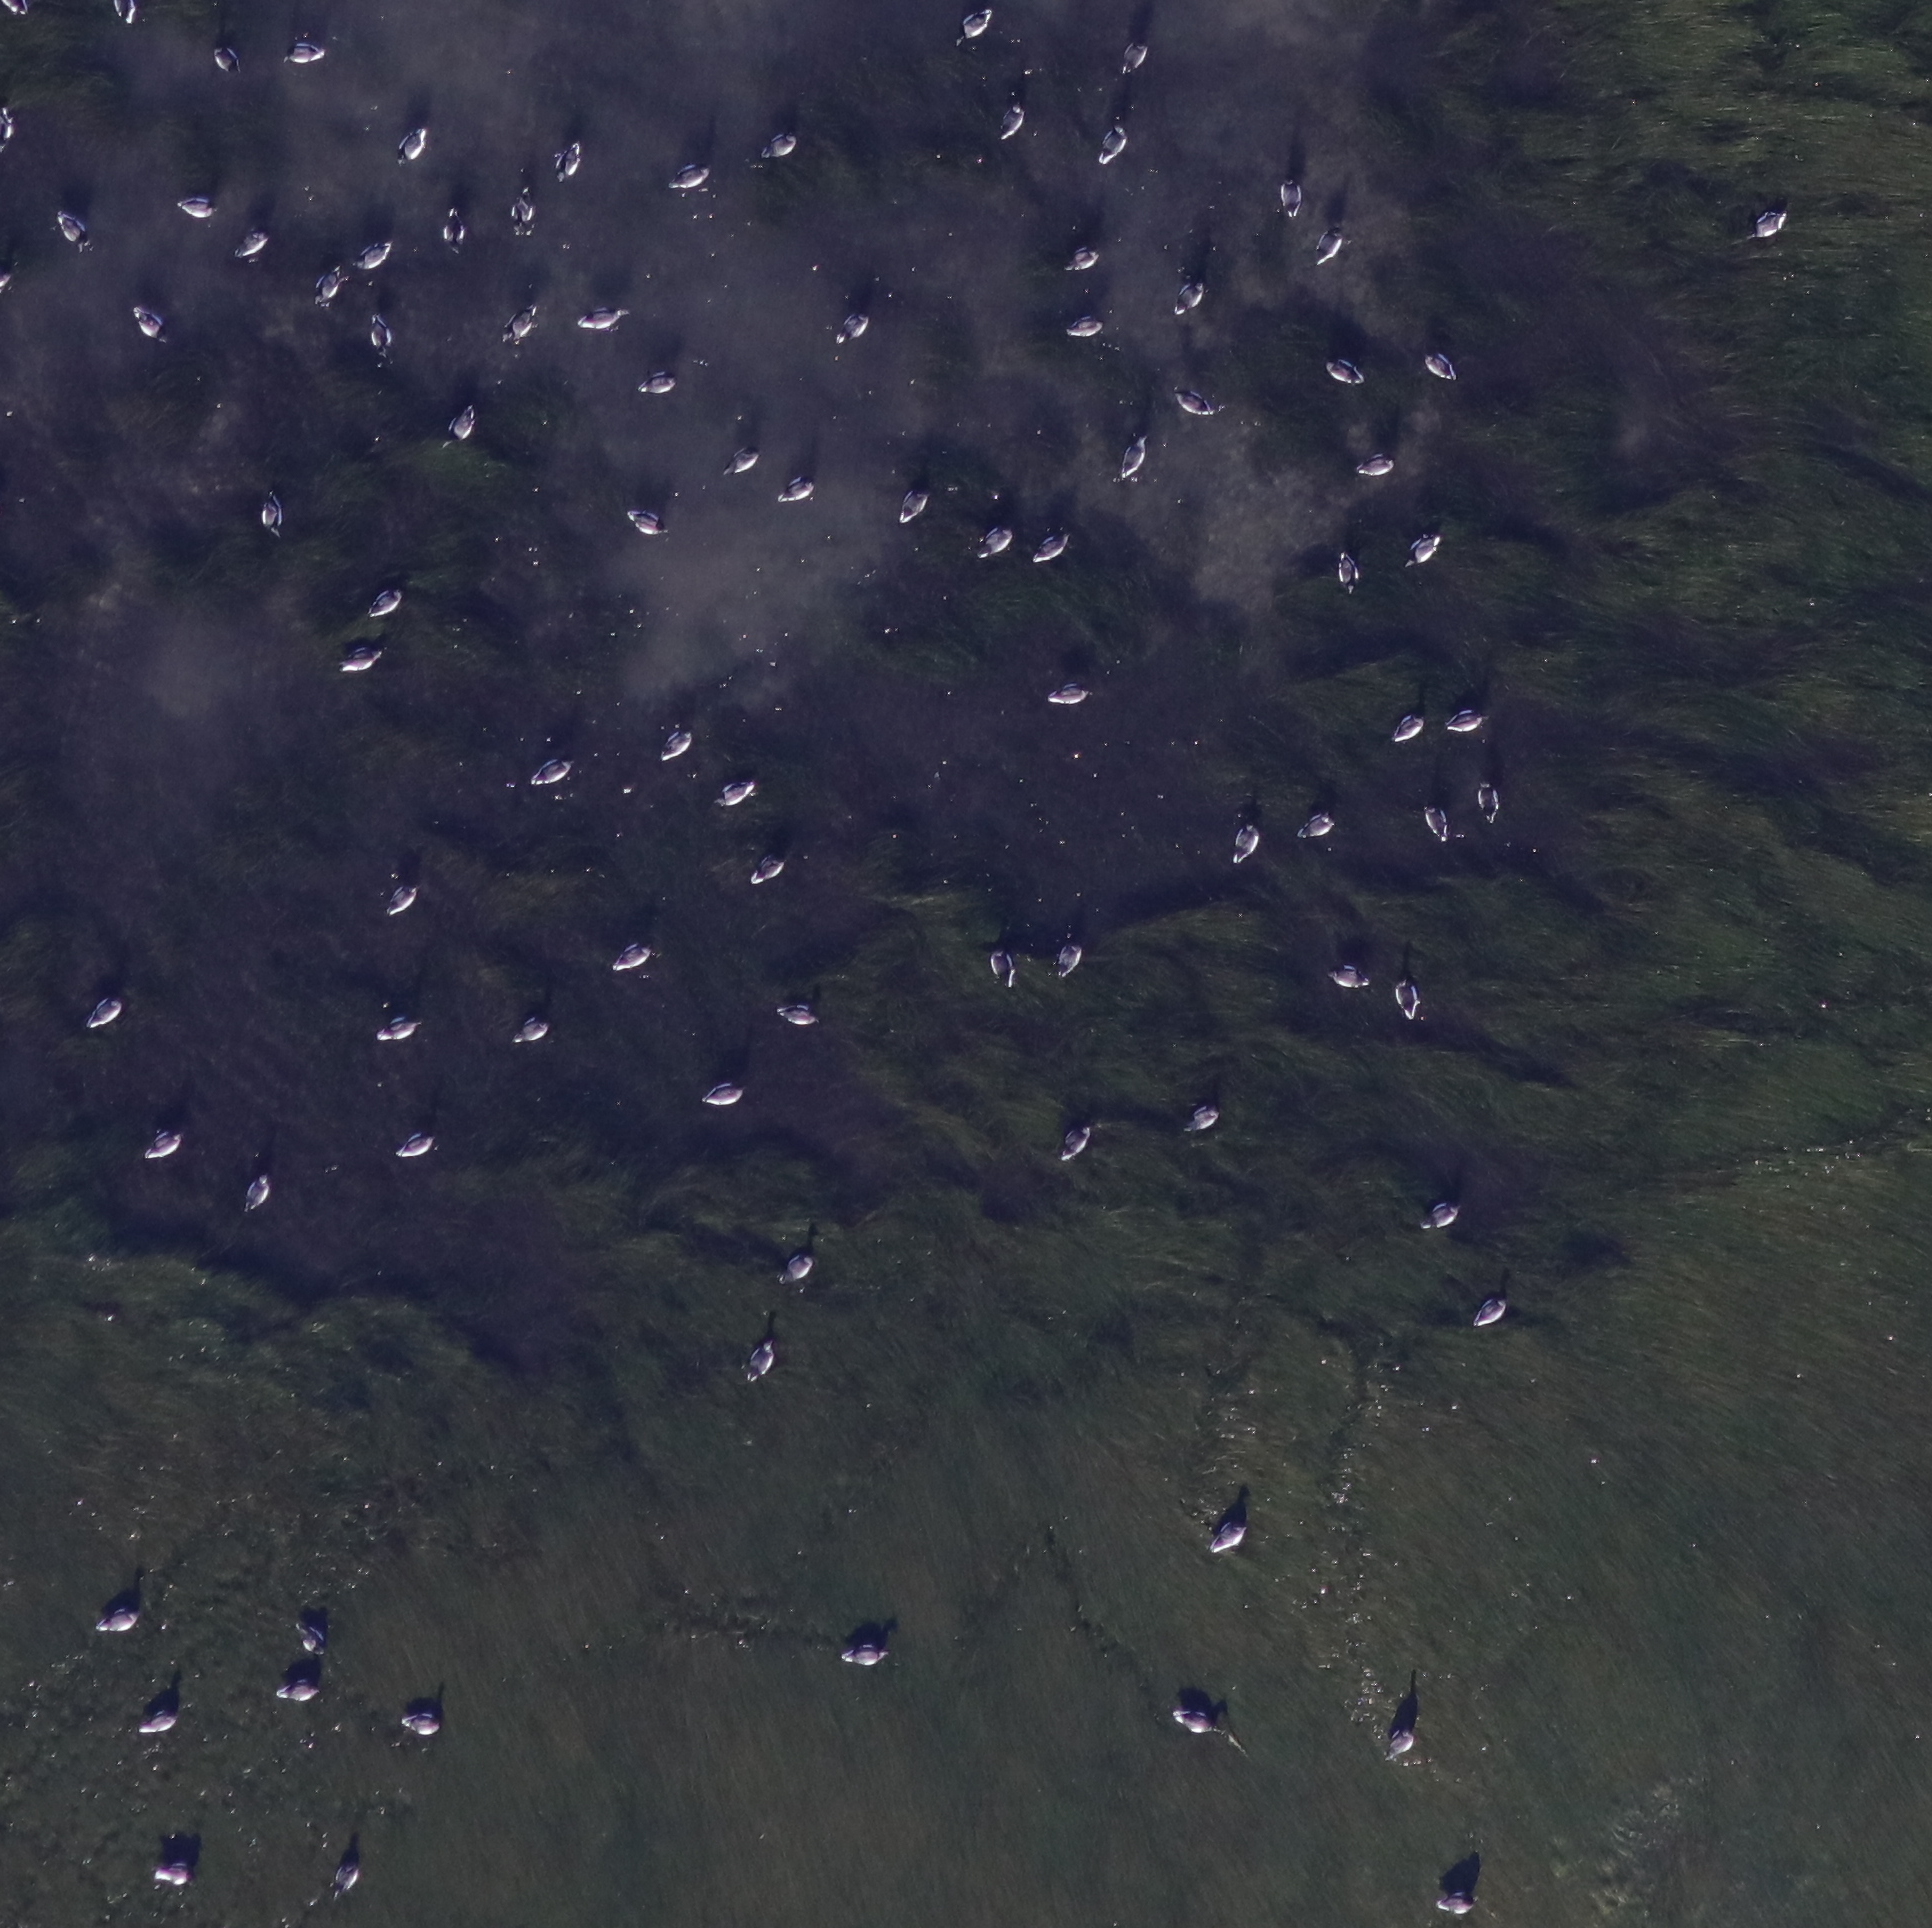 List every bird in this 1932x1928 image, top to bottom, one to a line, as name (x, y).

brant (123, 5)
brant (975, 25)
brant (304, 51)
brant (1133, 53)
brant (223, 64)
brant (1006, 121)
brant (2, 127)
brant (1113, 142)
brant (780, 143)
brant (411, 147)
brant (572, 165)
brant (689, 179)
brant (1291, 196)
brant (195, 205)
brant (524, 209)
brant (1769, 223)
brant (69, 229)
brant (454, 229)
brant (252, 239)
brant (1328, 245)
brant (374, 257)
brant (1078, 259)
brant (325, 283)
brant (1189, 294)
brant (605, 316)
brant (150, 323)
brant (1088, 324)
brant (517, 326)
brant (849, 327)
brant (380, 338)
brant (1439, 363)
brant (1343, 370)
brant (663, 384)
brant (1194, 400)
brant (460, 425)
brant (1133, 457)
brant (745, 460)
brant (1375, 466)
brant (800, 491)
brant (914, 504)
brant (272, 514)
brant (647, 521)
brant (994, 541)
brant (1050, 546)
brant (1425, 550)
brant (1347, 571)
brant (386, 602)
brant (360, 660)
brant (1068, 695)
brant (1467, 720)
brant (1408, 728)
brant (677, 742)
brant (550, 771)
brant (736, 792)
brant (1487, 802)
brant (1435, 821)
brant (1316, 825)
brant (1247, 842)
brant (767, 867)
brant (399, 895)
brant (1067, 956)
brant (632, 957)
brant (1003, 967)
brant (1348, 976)
brant (1405, 996)
brant (798, 1011)
brant (106, 1012)
brant (398, 1027)
brant (533, 1033)
brant (723, 1094)
brant (1200, 1117)
brant (1075, 1140)
brant (416, 1143)
brant (162, 1144)
brant (258, 1192)
brant (1440, 1214)
brant (797, 1268)
brant (1491, 1309)
brant (759, 1357)
brant (1227, 1533)
brant (120, 1619)
brant (310, 1635)
brant (865, 1652)
brant (299, 1691)
brant (1199, 1720)
brant (157, 1721)
brant (423, 1722)
brant (1401, 1741)
brant (170, 1873)
brant (348, 1876)
brant (1458, 1907)